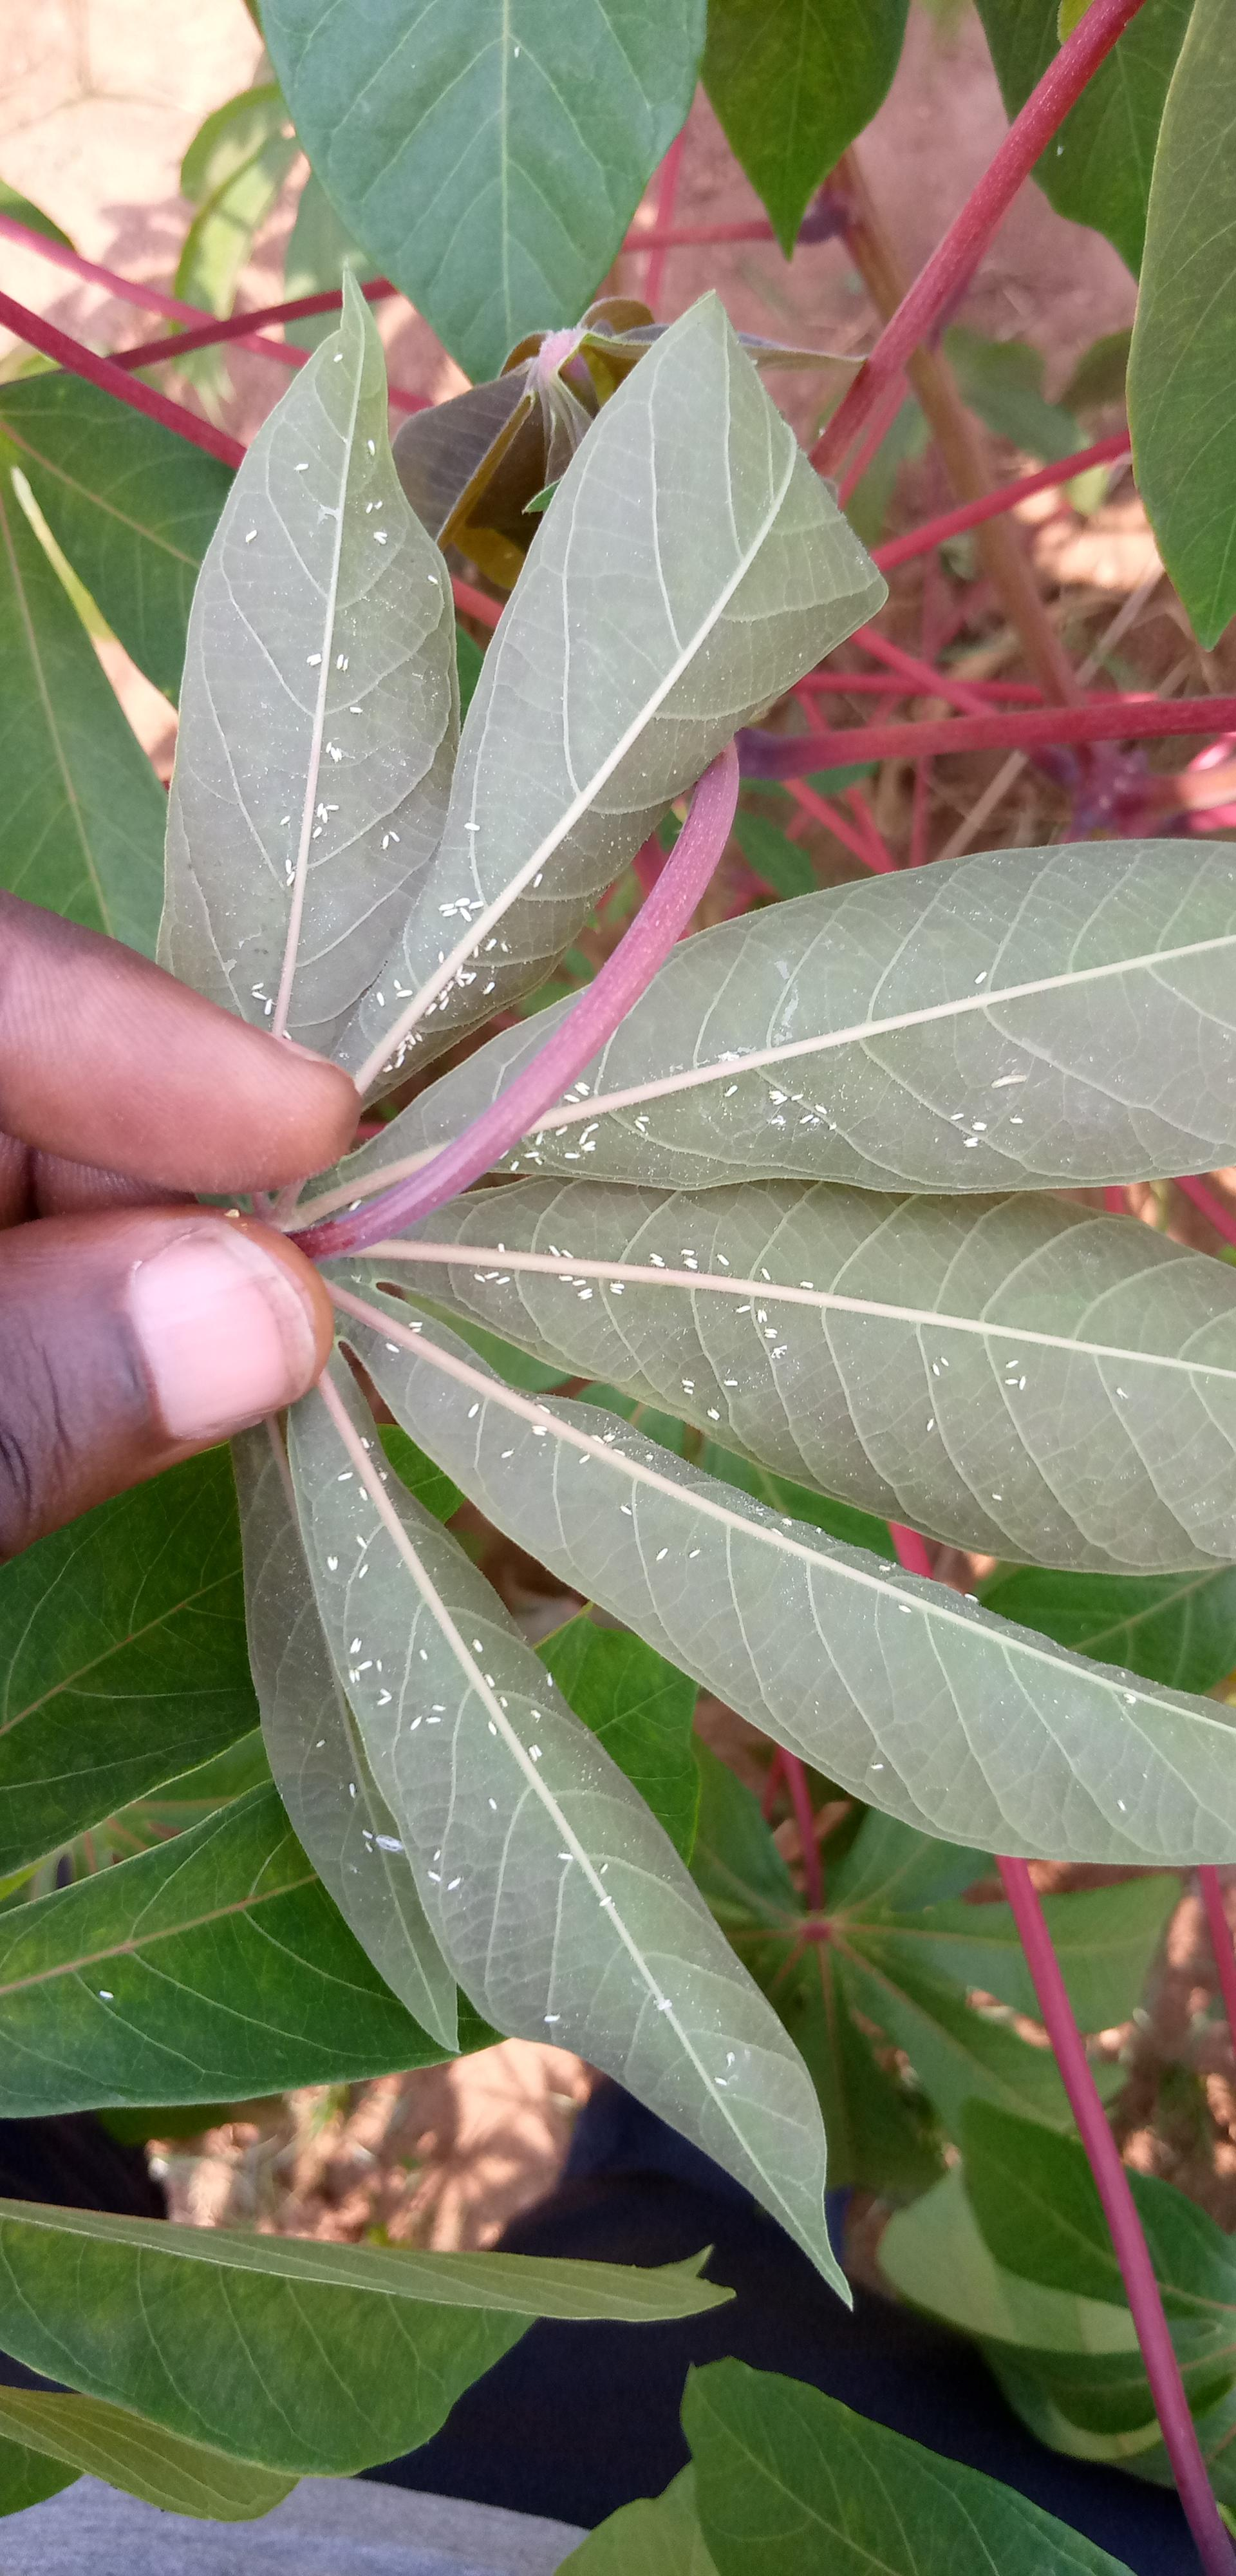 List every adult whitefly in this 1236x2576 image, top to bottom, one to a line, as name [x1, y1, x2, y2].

whitefly [511, 43, 521, 60]
whitefly [332, 353, 347, 365]
whitefly [366, 438, 378, 458]
whitefly [292, 462, 312, 473]
whitefly [374, 499, 385, 509]
whitefly [363, 501, 375, 515]
whitefly [243, 529, 262, 544]
whitefly [373, 531, 388, 538]
whitefly [373, 534, 386, 545]
whitefly [426, 574, 440, 587]
whitefly [304, 652, 323, 667]
whitefly [336, 653, 344, 671]
whitefly [342, 658, 350, 672]
whitefly [348, 705, 364, 715]
whitefly [325, 741, 333, 755]
whitefly [330, 746, 337, 762]
whitefly [336, 747, 342, 761]
whitefly [316, 802, 324, 819]
whitefly [326, 804, 341, 812]
whitefly [322, 808, 329, 825]
whitefly [279, 815, 292, 827]
whitefly [463, 821, 481, 833]
whitefly [312, 825, 323, 840]
whitefly [388, 830, 402, 844]
whitefly [381, 834, 389, 851]
whitefly [285, 858, 292, 875]
whitefly [286, 871, 296, 887]
whitefly [532, 873, 543, 889]
whitefly [454, 896, 471, 907]
whitefly [469, 900, 485, 909]
whitefly [438, 902, 455, 912]
whitefly [460, 907, 472, 923]
whitefly [442, 907, 458, 917]
whitefly [483, 937, 498, 952]
whitefly [500, 941, 510, 954]
whitefly [472, 945, 480, 960]
whitefly [436, 949, 445, 965]
whitefly [973, 969, 989, 986]
whitefly [466, 971, 477, 985]
whitefly [454, 976, 465, 988]
whitefly [393, 978, 402, 990]
whitefly [447, 980, 454, 990]
whitefly [250, 981, 265, 992]
whitefly [482, 981, 497, 995]
whitefly [395, 989, 415, 998]
whitefly [438, 990, 448, 1002]
whitefly [250, 990, 267, 1000]
whitefly [375, 990, 387, 1007]
whitefly [438, 996, 451, 1010]
whitefly [265, 997, 274, 1018]
whitefly [424, 1001, 438, 1016]
whitefly [281, 1028, 292, 1041]
whitefly [415, 1032, 425, 1043]
whitefly [409, 1035, 418, 1045]
whitefly [397, 1043, 407, 1056]
whitefly [395, 1056, 405, 1068]
whitefly [381, 1064, 393, 1074]
whitefly [577, 1081, 590, 1090]
whitefly [723, 1083, 739, 1099]
whitefly [574, 1084, 588, 1096]
whitefly [767, 1088, 782, 1095]
whitefly [790, 1092, 805, 1103]
whitefly [563, 1094, 581, 1103]
whitefly [769, 1094, 784, 1101]
whitefly [774, 1095, 789, 1106]
whitefly [814, 1103, 827, 1115]
whitefly [948, 1112, 964, 1121]
whitefly [770, 1113, 787, 1128]
whitefly [798, 1113, 815, 1125]
whitefly [635, 1115, 650, 1122]
whitefly [1008, 1116, 1024, 1126]
whitefly [811, 1117, 820, 1124]
whitefly [633, 1119, 646, 1133]
whitefly [973, 1121, 988, 1127]
whitefly [585, 1121, 600, 1131]
whitefly [825, 1121, 838, 1133]
whitefly [556, 1124, 569, 1137]
whitefly [971, 1124, 986, 1132]
whitefly [534, 1130, 544, 1146]
whitefly [577, 1132, 588, 1144]
whitefly [962, 1136, 979, 1143]
whitefly [581, 1140, 597, 1151]
whitefly [964, 1142, 979, 1148]
whitefly [563, 1151, 581, 1159]
whitefly [522, 1151, 540, 1157]
whitefly [534, 1157, 543, 1166]
whitefly [507, 1159, 521, 1173]
whitefly [348, 1197, 362, 1213]
whitefly [497, 1241, 507, 1254]
whitefly [548, 1243, 561, 1257]
whitefly [680, 1247, 695, 1257]
whitefly [561, 1249, 574, 1260]
whitefly [649, 1251, 664, 1262]
whitefly [716, 1253, 730, 1267]
whitefly [686, 1257, 698, 1265]
whitefly [650, 1259, 665, 1267]
whitefly [683, 1260, 698, 1270]
whitefly [760, 1265, 771, 1282]
whitefly [484, 1270, 500, 1279]
whitefly [473, 1272, 486, 1283]
whitefly [557, 1274, 574, 1282]
whitefly [495, 1274, 511, 1286]
whitefly [572, 1278, 587, 1287]
whitefly [798, 1279, 814, 1289]
whitefly [608, 1282, 624, 1290]
whitefly [609, 1287, 623, 1296]
whitefly [577, 1287, 593, 1296]
whitefly [581, 1293, 593, 1302]
whitefly [734, 1303, 751, 1314]
whitefly [762, 1307, 769, 1323]
whitefly [756, 1308, 763, 1324]
whitefly [407, 1320, 424, 1327]
whitefly [763, 1327, 780, 1334]
whitefly [411, 1327, 423, 1334]
whitefly [763, 1333, 778, 1340]
whitefly [384, 1341, 400, 1355]
whitefly [769, 1343, 789, 1361]
whitefly [939, 1355, 950, 1368]
whitefly [1004, 1358, 1020, 1369]
whitefly [932, 1362, 942, 1377]
whitefly [1017, 1373, 1029, 1392]
whitefly [1004, 1376, 1019, 1387]
whitefly [680, 1378, 696, 1387]
whitefly [722, 1378, 740, 1388]
whitefly [1112, 1385, 1130, 1401]
whitefly [682, 1387, 695, 1396]
whitefly [466, 1401, 482, 1421]
whitefly [536, 1403, 552, 1414]
whitefly [706, 1406, 722, 1421]
whitefly [923, 1417, 935, 1432]
whitefly [530, 1424, 547, 1431]
whitefly [532, 1430, 546, 1438]
whitefly [602, 1431, 617, 1443]
whitefly [589, 1433, 606, 1444]
whitefly [359, 1435, 373, 1450]
whitefly [612, 1447, 626, 1456]
whitefly [500, 1448, 516, 1460]
whitefly [577, 1452, 594, 1465]
whitefly [335, 1469, 357, 1482]
whitefly [378, 1469, 390, 1483]
whitefly [357, 1484, 371, 1504]
whitefly [990, 1491, 1004, 1503]
whitefly [619, 1502, 635, 1517]
whitefly [778, 1516, 793, 1527]
whitefly [814, 1524, 823, 1536]
whitefly [355, 1533, 370, 1550]
whitefly [653, 1546, 670, 1562]
whitefly [688, 1547, 702, 1560]
whitefly [326, 1554, 333, 1572]
whitefly [333, 1556, 341, 1571]
whitefly [357, 1562, 372, 1580]
whitefly [877, 1564, 893, 1573]
whitefly [964, 1591, 980, 1604]
whitefly [897, 1603, 913, 1615]
whitefly [347, 1636, 363, 1654]
whitefly [471, 1637, 487, 1654]
whitefly [418, 1647, 429, 1662]
whitefly [374, 1658, 385, 1673]
whitefly [357, 1659, 373, 1671]
whitefly [348, 1667, 355, 1684]
whitefly [353, 1667, 362, 1682]
whitefly [544, 1670, 556, 1689]
whitefly [483, 1672, 497, 1689]
whitefly [378, 1688, 393, 1698]
whitefly [1121, 1691, 1138, 1705]
whitefly [498, 1694, 509, 1709]
whitefly [377, 1695, 393, 1707]
whitefly [428, 1703, 447, 1712]
whitefly [529, 1708, 545, 1721]
whitefly [407, 1714, 424, 1733]
whitefly [424, 1716, 444, 1725]
whitefly [486, 1719, 500, 1737]
whitefly [315, 1738, 328, 1748]
whitefly [533, 1743, 544, 1758]
whitefly [528, 1745, 538, 1763]
whitefly [869, 1761, 885, 1771]
whitefly [348, 1781, 358, 1799]
whitefly [487, 1796, 501, 1812]
whitefly [1116, 1798, 1127, 1813]
whitefly [360, 1828, 373, 1840]
whitefly [364, 1839, 375, 1854]
whitefly [432, 1848, 445, 1862]
whitefly [555, 1850, 575, 1862]
whitefly [597, 1861, 612, 1875]
whitefly [424, 1868, 442, 1882]
whitefly [446, 1875, 462, 1891]
whitefly [597, 1895, 614, 1908]
whitefly [95, 1988, 116, 2002]
whitefly [656, 1997, 674, 2012]
whitefly [541, 2012, 561, 2025]
whitefly [726, 2049, 736, 2066]
whitefly [711, 2074, 729, 2088]